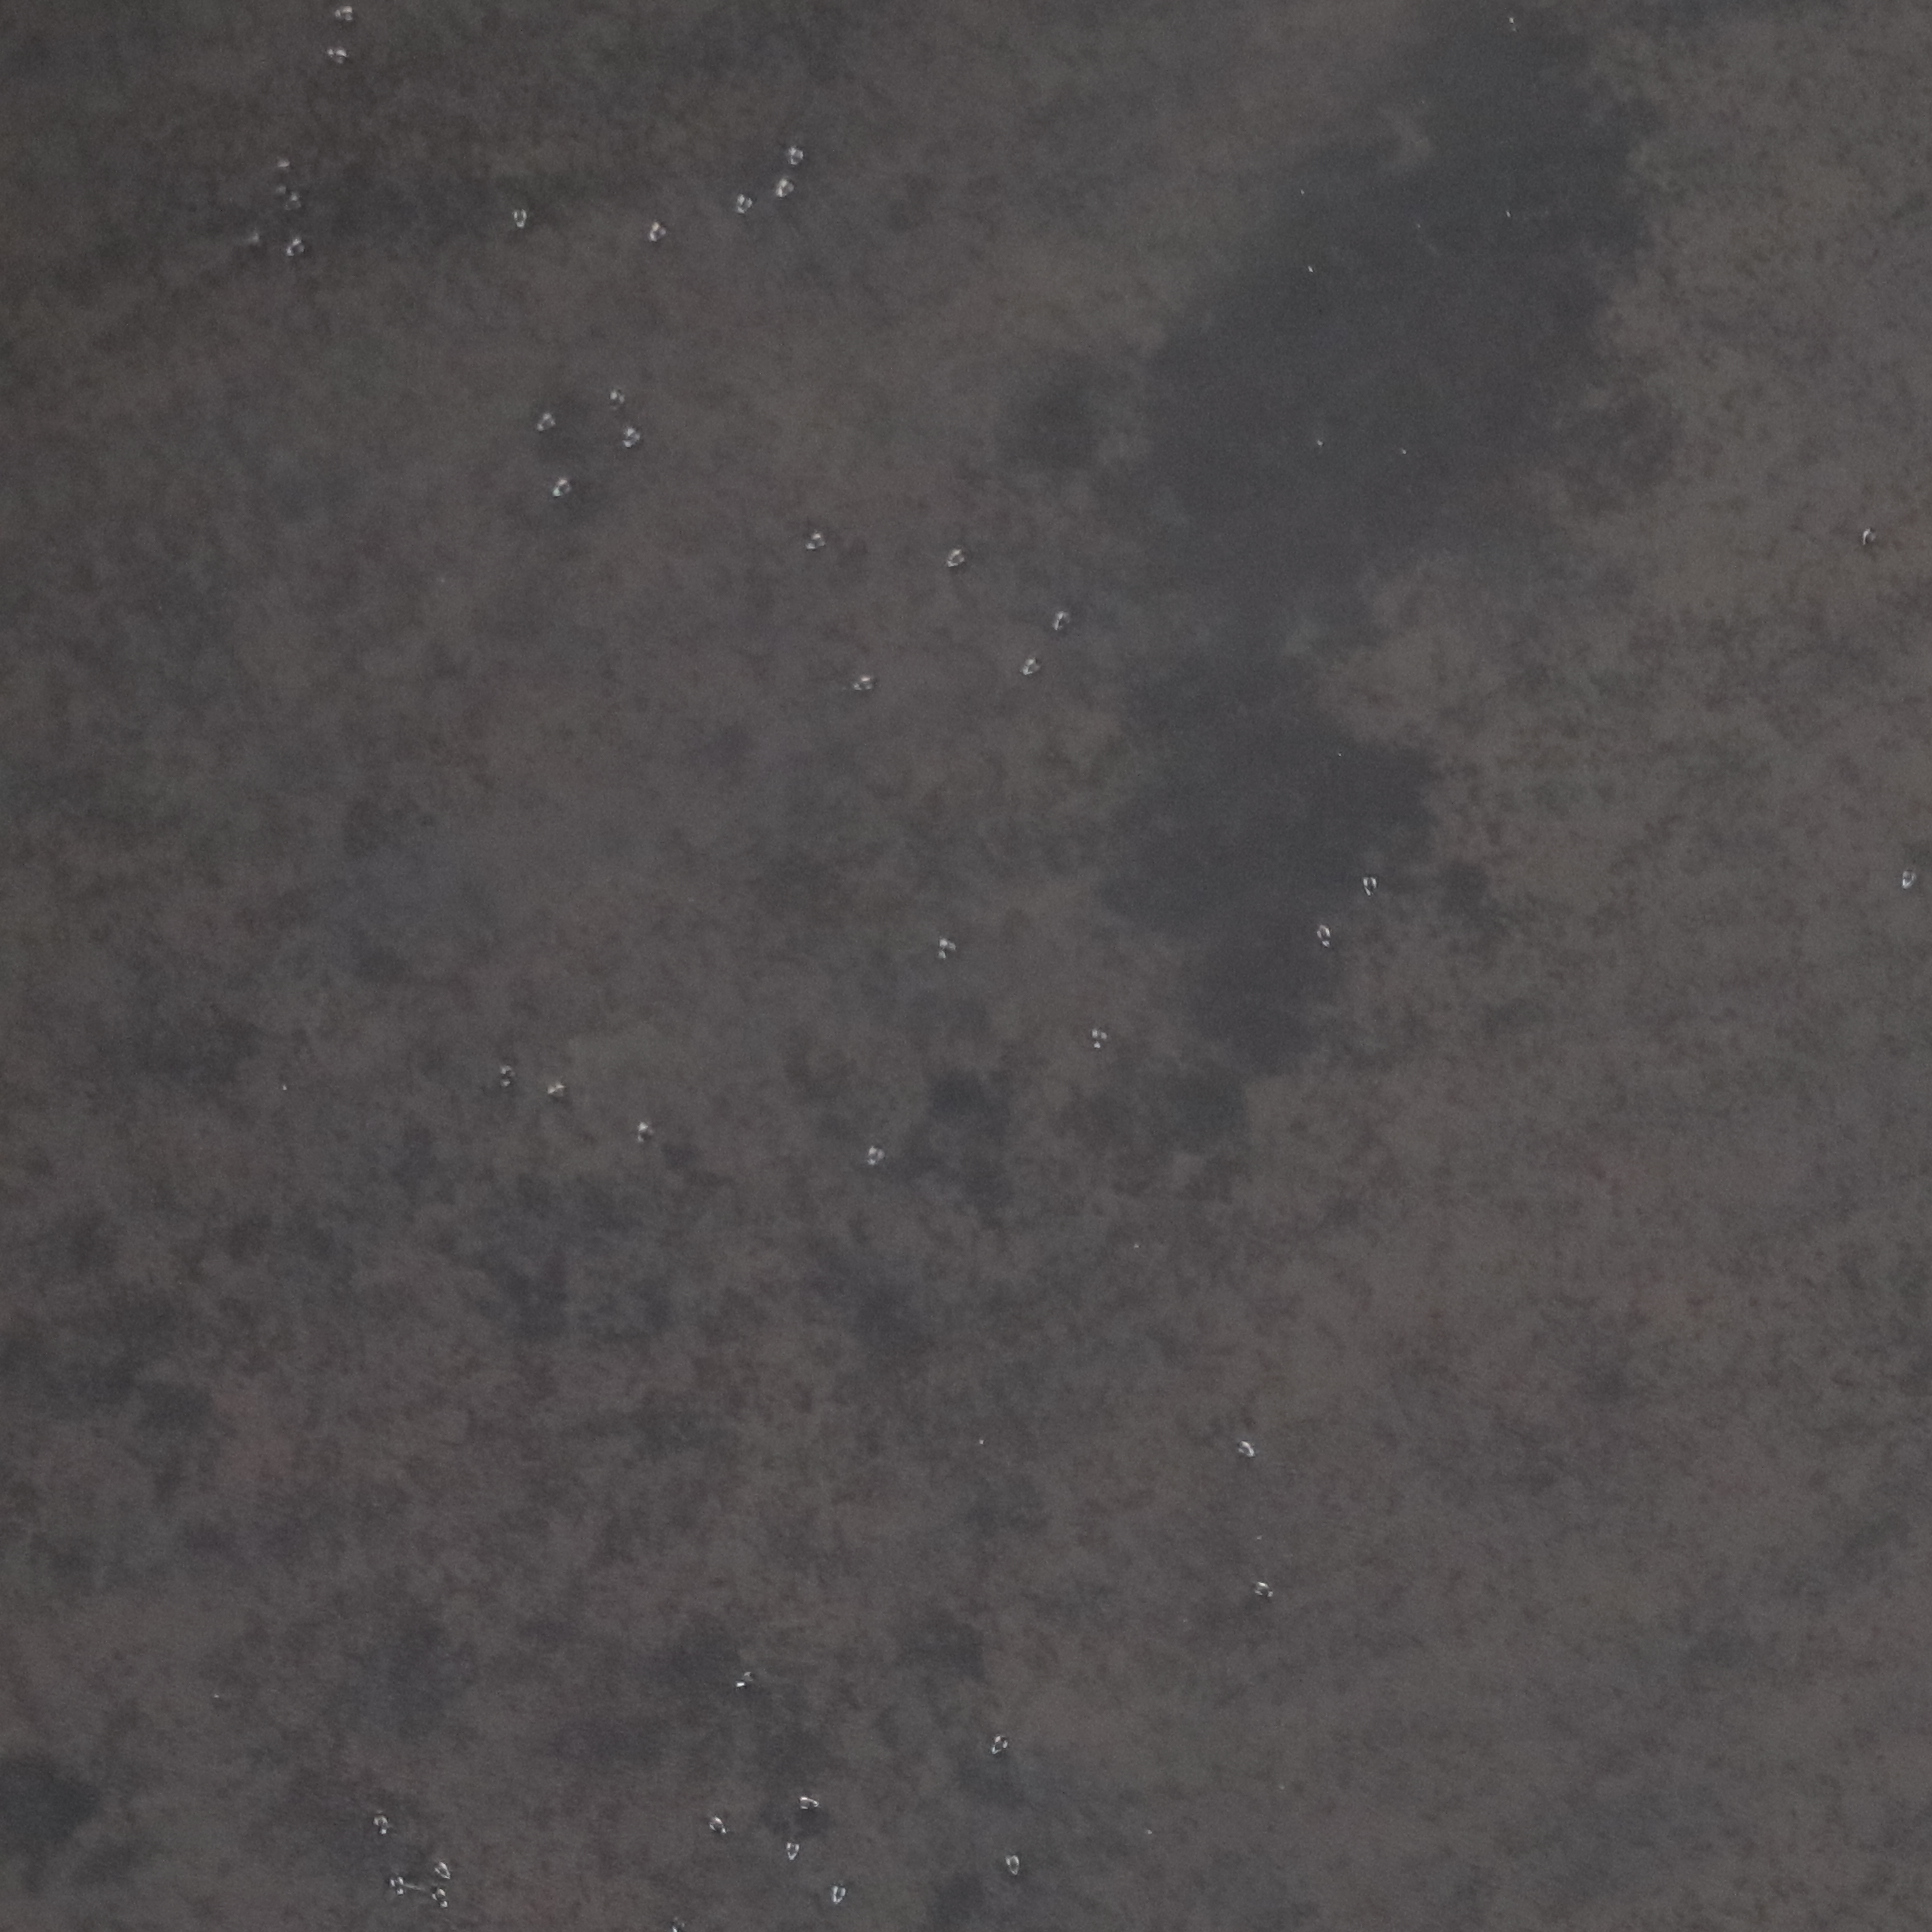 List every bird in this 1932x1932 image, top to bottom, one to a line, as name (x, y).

brant (345, 16)
brant (338, 55)
brant (796, 157)
brant (284, 167)
brant (274, 187)
brant (786, 187)
brant (296, 202)
brant (742, 202)
brant (519, 216)
brant (656, 233)
brant (255, 234)
brant (294, 248)
brant (619, 393)
brant (546, 422)
brant (636, 437)
brant (561, 481)
brant (1870, 537)
brant (816, 542)
brant (955, 560)
brant (1061, 618)
brant (1031, 667)
brant (865, 684)
brant (1906, 879)
brant (1369, 885)
brant (1322, 934)
brant (941, 947)
brant (1097, 1037)
brant (504, 1074)
brant (557, 1091)
brant (648, 1130)
brant (876, 1156)
brant (1244, 1450)
brant (1262, 1596)
brant (743, 1682)
brant (1012, 1742)
brant (810, 1801)
brant (377, 1823)
brant (721, 1826)
brant (800, 1854)
brant (1016, 1866)
brant (447, 1868)
brant (398, 1889)
brant (435, 1893)
brant (844, 1894)